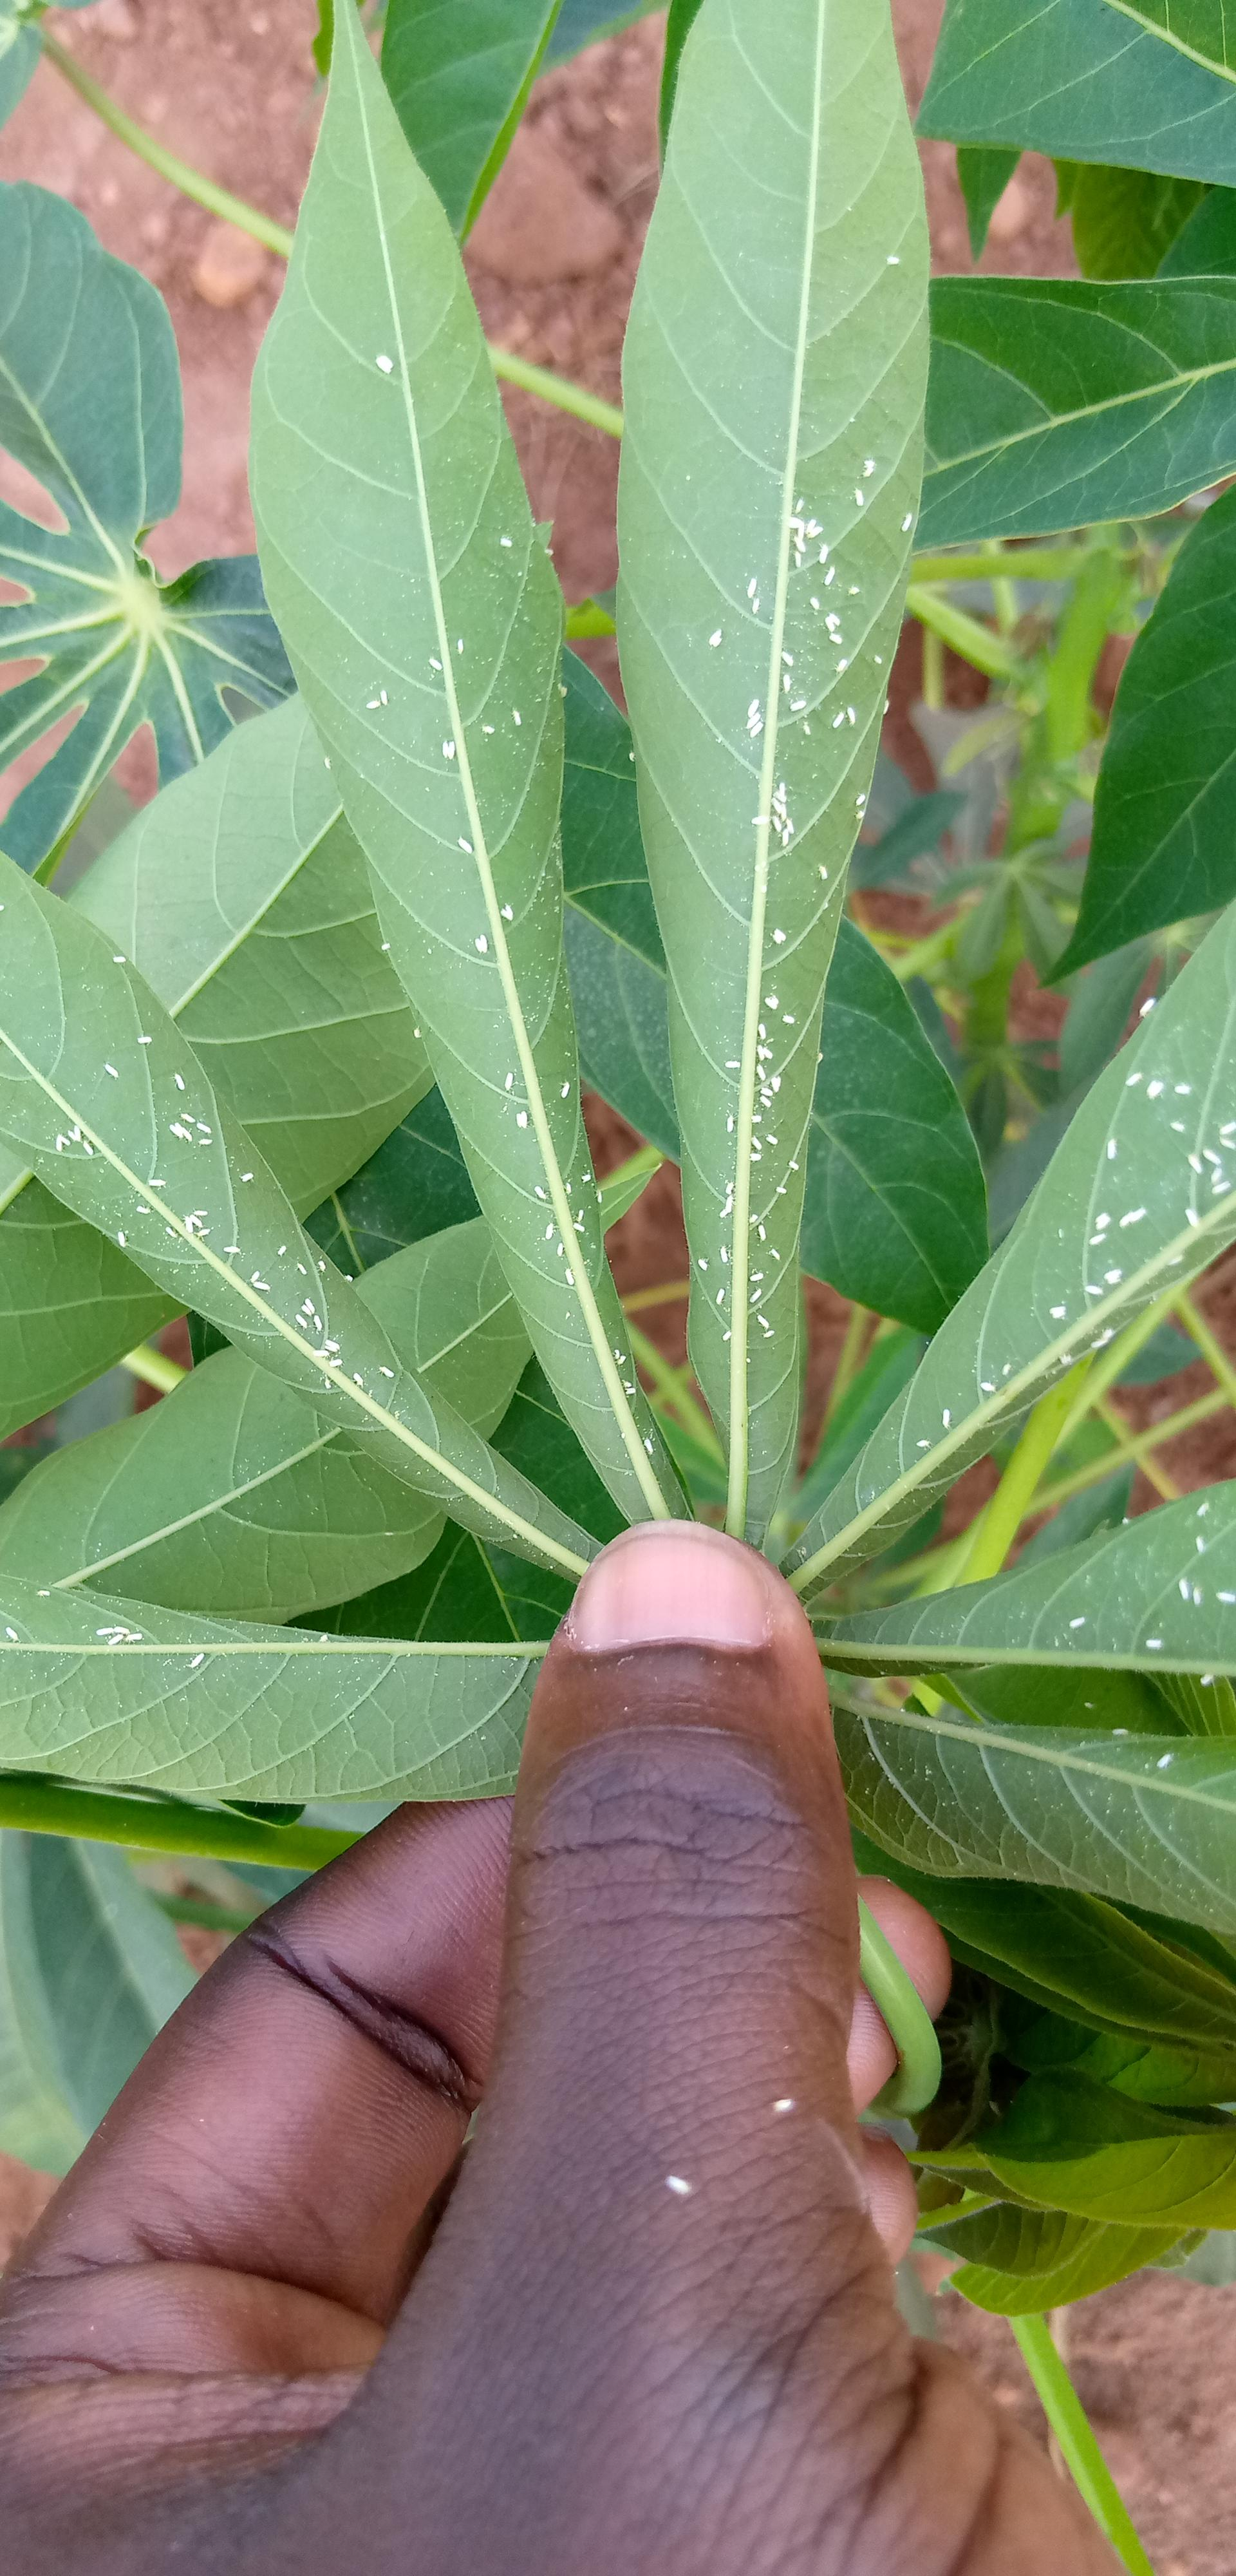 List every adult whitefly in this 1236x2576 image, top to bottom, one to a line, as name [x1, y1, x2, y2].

whitefly [885, 254, 902, 269]
whitefly [378, 355, 394, 370]
whitefly [375, 358, 392, 375]
whitefly [861, 459, 876, 468]
whitefly [861, 467, 876, 478]
whitefly [852, 488, 866, 508]
whitefly [793, 497, 806, 515]
whitefly [897, 512, 914, 535]
whitefly [787, 514, 805, 529]
whitefly [803, 518, 818, 535]
whitefly [806, 526, 826, 540]
whitefly [796, 526, 805, 540]
whitefly [497, 536, 516, 551]
whitefly [792, 536, 808, 554]
whitefly [816, 542, 830, 565]
whitefly [792, 550, 805, 571]
whitefly [821, 565, 838, 587]
whitefly [745, 576, 757, 600]
whitefly [844, 585, 862, 597]
whitefly [807, 594, 822, 611]
whitefly [750, 596, 762, 616]
whitefly [828, 611, 841, 627]
whitefly [823, 615, 836, 633]
whitefly [707, 627, 724, 647]
whitefly [827, 630, 843, 647]
whitefly [712, 636, 724, 649]
whitefly [455, 636, 467, 657]
whitefly [780, 650, 796, 668]
whitefly [871, 654, 885, 666]
whitefly [426, 655, 444, 673]
whitefly [833, 658, 849, 674]
whitefly [780, 672, 793, 695]
whitefly [379, 688, 390, 708]
whitefly [745, 697, 762, 719]
whitefly [364, 698, 382, 712]
whitefly [787, 699, 809, 714]
whitefly [845, 705, 859, 729]
whitefly [510, 708, 525, 728]
whitefly [745, 710, 761, 732]
whitefly [830, 710, 846, 730]
whitefly [748, 720, 767, 741]
whitefly [800, 721, 812, 738]
whitefly [480, 723, 498, 737]
whitefly [441, 738, 448, 761]
whitefly [448, 739, 456, 761]
whitefly [323, 754, 335, 772]
whitefly [778, 781, 787, 793]
whitefly [772, 791, 787, 804]
whitefly [853, 792, 867, 807]
whitefly [771, 797, 782, 815]
whitefly [780, 802, 787, 824]
whitefly [853, 809, 866, 822]
whitefly [750, 813, 769, 827]
whitefly [771, 815, 782, 834]
whitefly [785, 817, 796, 835]
whitefly [782, 828, 789, 847]
whitefly [455, 835, 474, 857]
whitefly [816, 862, 830, 883]
whitefly [498, 902, 516, 923]
whitefly [772, 927, 788, 943]
whitefly [771, 932, 782, 947]
whitefly [479, 934, 489, 956]
whitefly [473, 936, 482, 954]
whitefly [379, 942, 393, 952]
whitefly [110, 954, 129, 965]
whitefly [769, 994, 781, 1005]
whitefly [763, 996, 778, 1012]
whitefly [1136, 996, 1156, 1019]
whitefly [779, 1012, 797, 1027]
whitefly [757, 1022, 769, 1040]
whitefly [411, 1027, 425, 1039]
whitefly [134, 1032, 155, 1047]
whitefly [755, 1044, 765, 1064]
whitefly [763, 1045, 774, 1061]
whitefly [722, 1058, 742, 1072]
whitefly [102, 1061, 120, 1081]
whitefly [754, 1063, 767, 1083]
whitefly [500, 1069, 516, 1093]
whitefly [172, 1070, 190, 1092]
whitefly [1123, 1071, 1144, 1088]
whitefly [770, 1076, 780, 1094]
whitefly [556, 1078, 572, 1100]
whitefly [1145, 1079, 1157, 1096]
whitefly [1150, 1080, 1165, 1101]
whitefly [1172, 1082, 1192, 1097]
whitefly [758, 1086, 775, 1098]
whitefly [757, 1094, 773, 1110]
whitefly [520, 1110, 530, 1130]
whitefly [515, 1111, 523, 1129]
whitefly [178, 1112, 197, 1125]
whitefly [725, 1113, 736, 1135]
whitefly [749, 1113, 763, 1125]
whitefly [1168, 1119, 1186, 1135]
whitefly [1216, 1120, 1236, 1136]
whitefly [174, 1121, 183, 1135]
whitefly [194, 1121, 213, 1135]
whitefly [168, 1123, 183, 1139]
whitefly [73, 1124, 82, 1145]
whitefly [182, 1126, 194, 1144]
whitefly [66, 1128, 74, 1142]
whitefly [764, 1132, 781, 1147]
whitefly [55, 1133, 63, 1152]
whitefly [750, 1134, 764, 1151]
whitefly [61, 1135, 72, 1148]
whitefly [1217, 1136, 1236, 1151]
whitefly [1105, 1137, 1118, 1161]
whitefly [197, 1137, 214, 1147]
whitefly [81, 1139, 97, 1159]
whitefly [1200, 1147, 1223, 1166]
whitefly [747, 1151, 763, 1164]
whitefly [1184, 1153, 1204, 1176]
whitefly [785, 1157, 801, 1174]
whitefly [1209, 1166, 1224, 1185]
whitefly [238, 1170, 256, 1184]
whitefly [579, 1172, 594, 1184]
whitefly [146, 1178, 168, 1189]
whitefly [1209, 1179, 1232, 1197]
whitefly [563, 1180, 573, 1197]
whitefly [724, 1180, 735, 1195]
whitefly [532, 1184, 549, 1203]
whitefly [774, 1184, 788, 1197]
whitefly [594, 1187, 604, 1206]
whitefly [725, 1194, 733, 1214]
whitefly [133, 1203, 153, 1216]
whitefly [1130, 1206, 1147, 1223]
whitefly [1183, 1207, 1199, 1228]
whitefly [575, 1207, 586, 1223]
whitefly [717, 1208, 726, 1220]
whitefly [191, 1209, 209, 1218]
whitefly [1094, 1211, 1108, 1225]
whitefly [747, 1212, 758, 1225]
whitefly [1117, 1213, 1129, 1229]
whitefly [189, 1214, 203, 1229]
whitefly [183, 1215, 194, 1234]
whitefly [1095, 1216, 1112, 1233]
whitefly [543, 1220, 556, 1242]
whitefly [570, 1221, 588, 1235]
whitefly [755, 1222, 769, 1244]
whitefly [163, 1225, 180, 1240]
whitefly [196, 1227, 212, 1238]
whitefly [116, 1227, 127, 1249]
whitefly [1087, 1231, 1107, 1247]
whitefly [555, 1241, 565, 1258]
whitefly [274, 1242, 289, 1260]
whitefly [718, 1244, 731, 1265]
whitefly [221, 1245, 243, 1256]
whitefly [769, 1246, 782, 1263]
whitefly [695, 1257, 709, 1273]
whitefly [315, 1258, 329, 1273]
whitefly [294, 1261, 311, 1277]
whitefly [563, 1267, 576, 1287]
whitefly [1102, 1268, 1123, 1280]
whitefly [249, 1269, 262, 1283]
whitefly [748, 1269, 766, 1283]
whitefly [343, 1273, 355, 1285]
whitefly [1106, 1275, 1122, 1285]
whitefly [250, 1281, 272, 1293]
whitefly [1081, 1283, 1105, 1297]
whitefly [714, 1285, 726, 1307]
whitefly [747, 1286, 764, 1304]
whitefly [303, 1297, 317, 1314]
whitefly [299, 1303, 312, 1317]
whitefly [1047, 1305, 1067, 1314]
whitefly [1050, 1311, 1067, 1321]
whitefly [294, 1312, 308, 1331]
whitefly [312, 1313, 324, 1332]
whitefly [754, 1313, 770, 1330]
whitefly [1099, 1327, 1116, 1340]
whitefly [720, 1328, 732, 1343]
whitefly [761, 1329, 776, 1340]
whitefly [323, 1338, 341, 1351]
whitefly [1087, 1338, 1110, 1350]
whitefly [324, 1344, 339, 1354]
whitefly [612, 1346, 621, 1361]
whitefly [311, 1349, 330, 1358]
whitefly [616, 1354, 627, 1367]
whitefly [328, 1357, 344, 1368]
whitefly [999, 1361, 1013, 1378]
whitefly [377, 1364, 397, 1380]
whitefly [351, 1371, 365, 1389]
whitefly [323, 1376, 334, 1391]
whitefly [620, 1378, 634, 1388]
whitefly [976, 1380, 999, 1394]
whitefly [621, 1387, 640, 1397]
whitefly [941, 1406, 951, 1432]
whitefly [641, 1436, 656, 1456]
whitefly [913, 1438, 932, 1449]
whitefly [1193, 1501, 1212, 1519]
whitefly [1194, 1533, 1205, 1554]
whitefly [1177, 1577, 1190, 1602]
whitefly [1191, 1585, 1204, 1609]
whitefly [34, 1589, 53, 1599]
whitefly [1212, 1589, 1236, 1605]
whitefly [1065, 1615, 1089, 1632]
whitefly [113, 1625, 131, 1635]
whitefly [5, 1625, 21, 1643]
whitefly [95, 1626, 114, 1637]
whitefly [124, 1632, 144, 1643]
whitefly [317, 1633, 330, 1643]
whitefly [106, 1633, 125, 1646]
whitefly [1143, 1636, 1163, 1651]
whitefly [189, 1653, 207, 1669]
whitefly [1197, 1674, 1215, 1687]
whitefly [1109, 1727, 1132, 1738]
whitefly [1152, 1752, 1174, 1771]
whitefly [765, 2085, 806, 2125]
whitefly [654, 2163, 697, 2204]